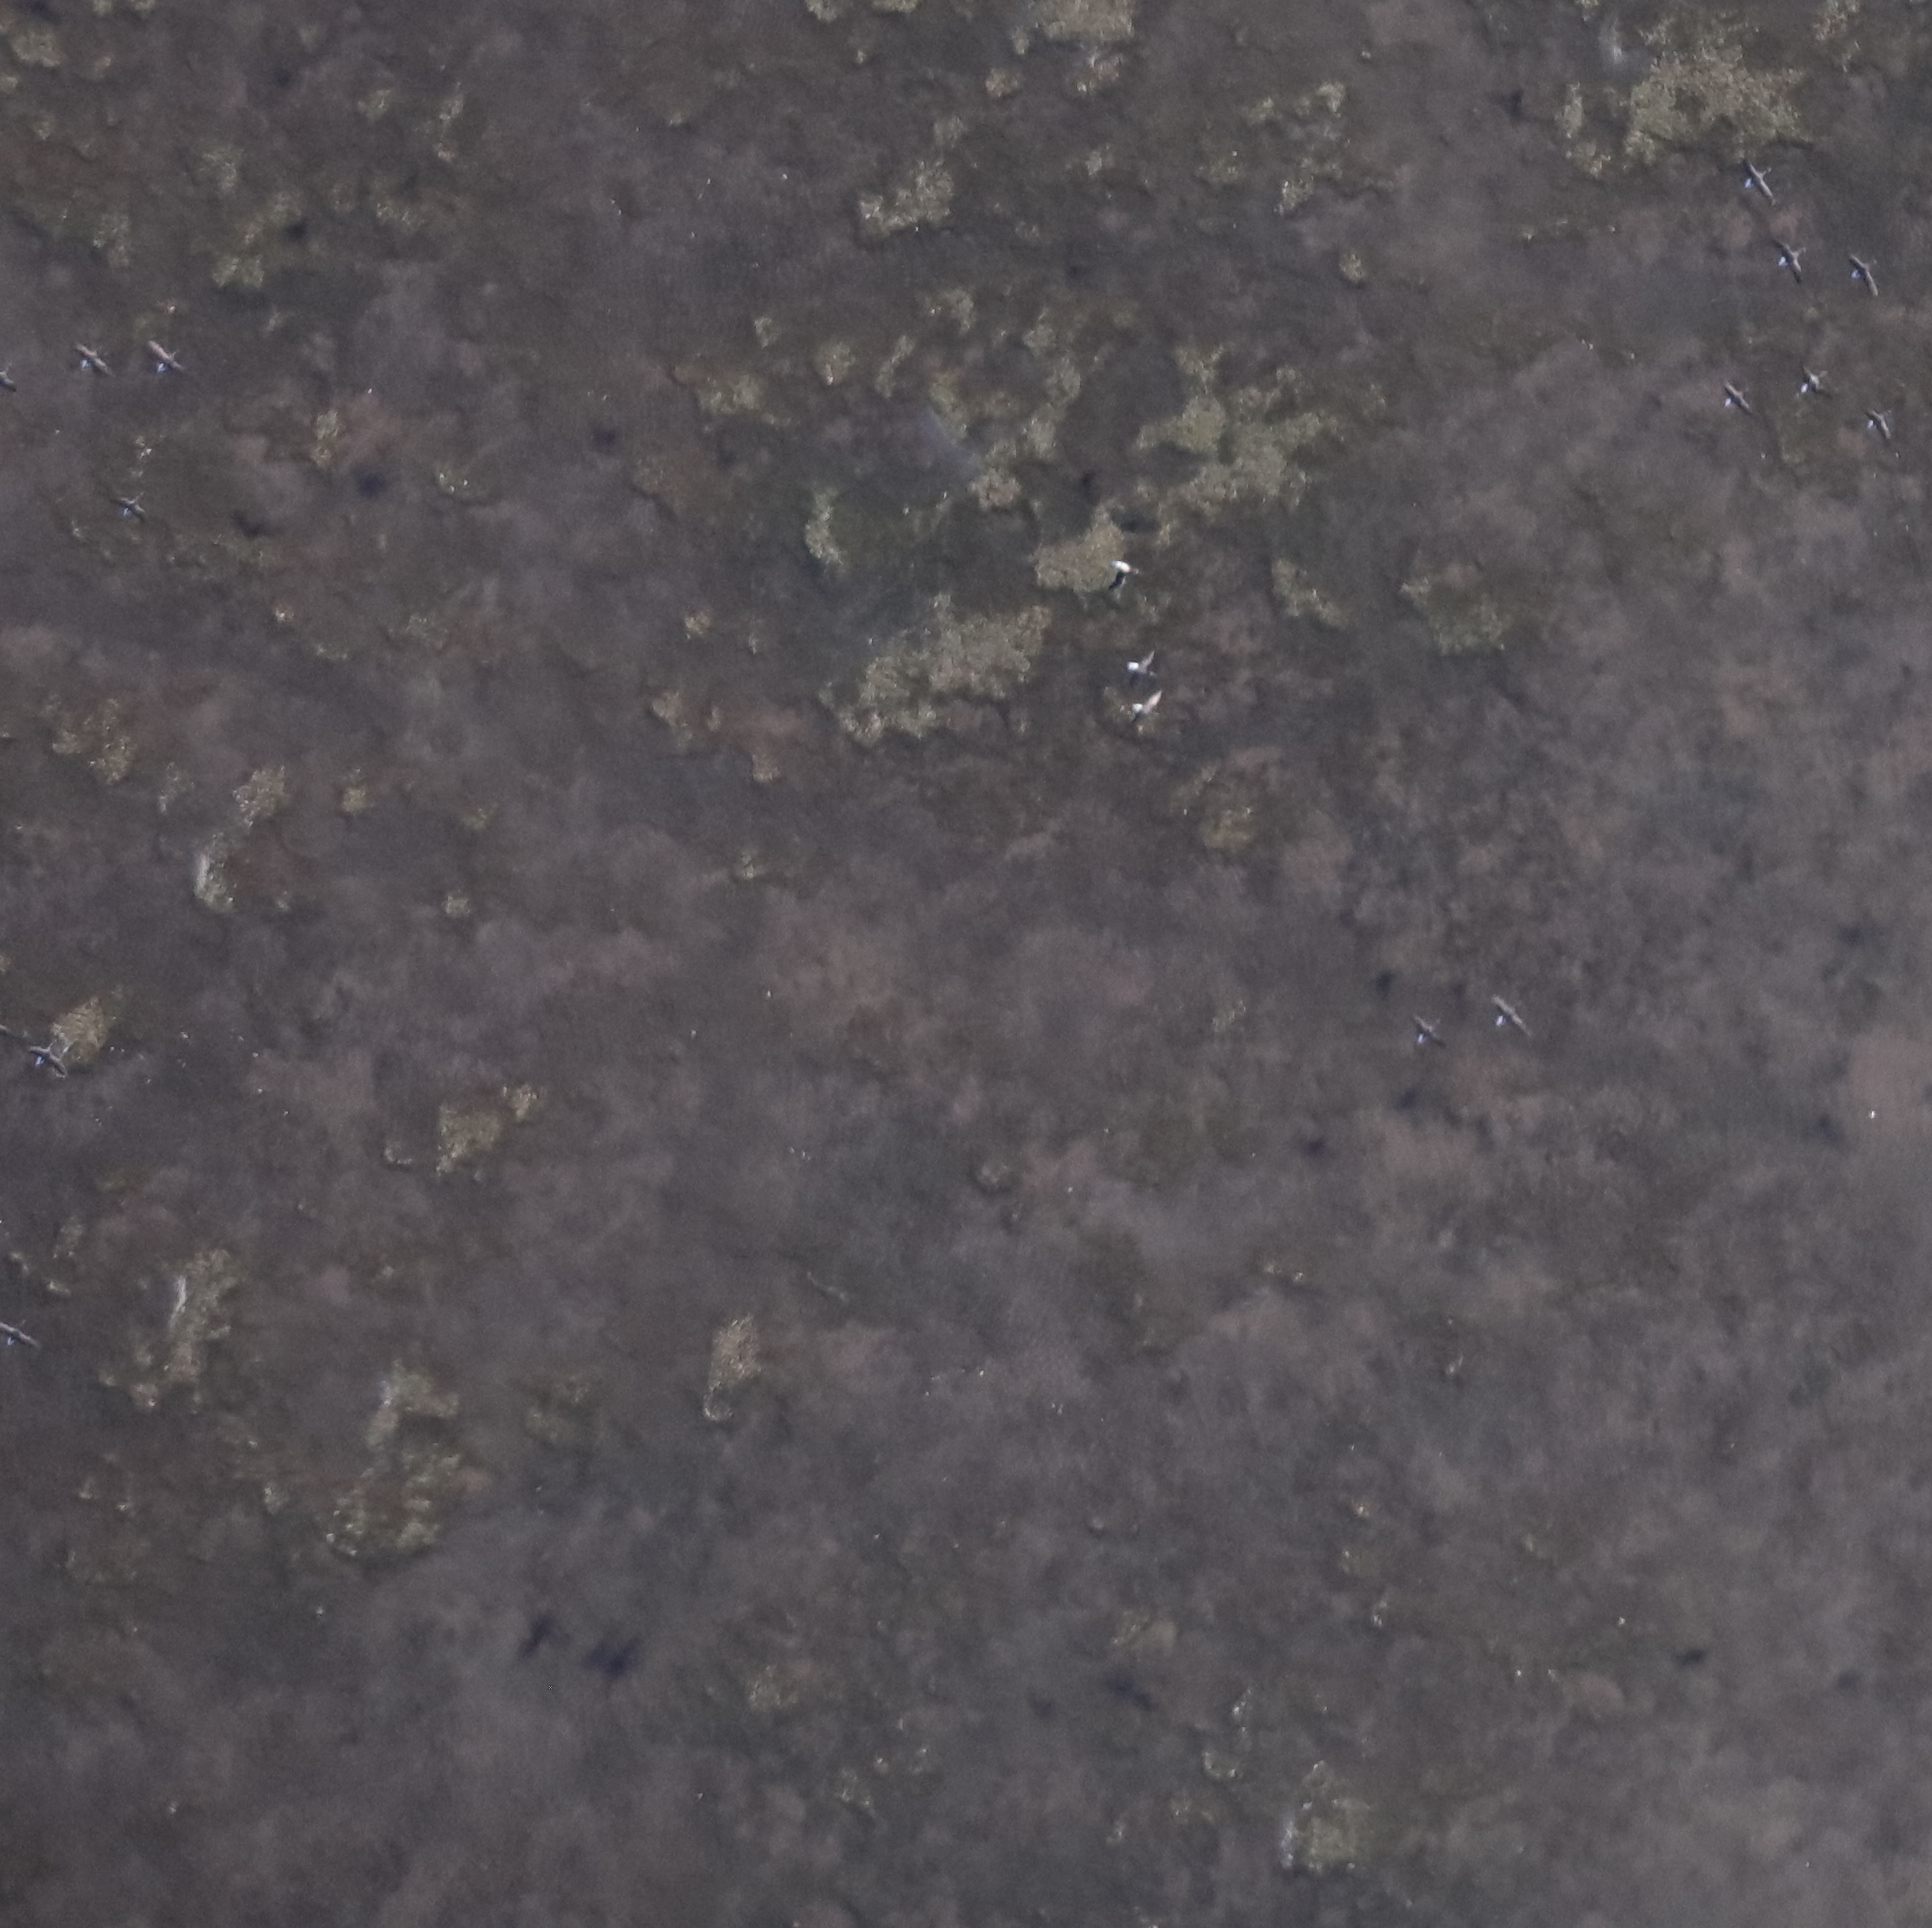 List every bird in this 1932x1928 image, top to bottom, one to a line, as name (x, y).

brant (1756, 178)
brant (1788, 263)
brant (1870, 274)
brant (168, 360)
brant (93, 361)
brant (1816, 378)
brant (1738, 398)
brant (1880, 425)
brant (133, 506)
brant (1124, 571)
brant (1139, 670)
brant (1143, 714)
brant (1506, 1013)
brant (1426, 1031)
brant (45, 1053)
brant (14, 1334)